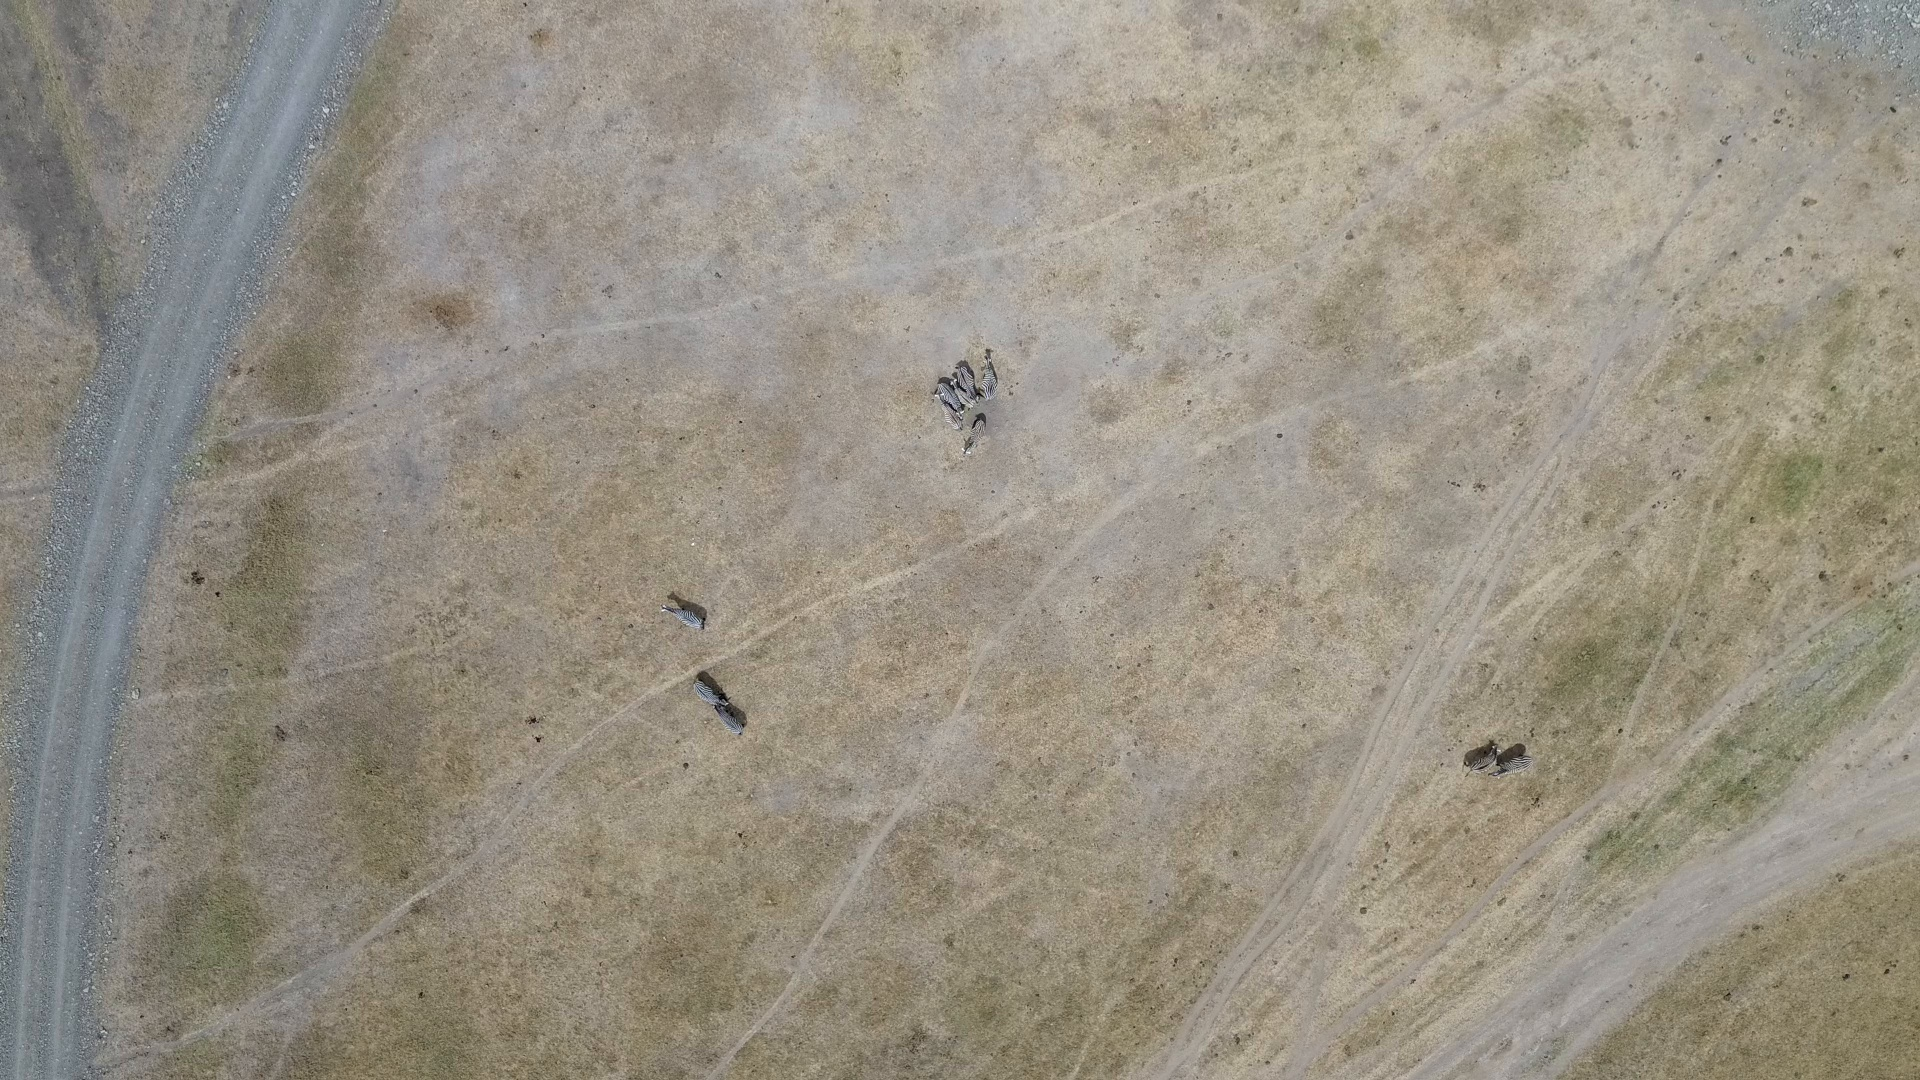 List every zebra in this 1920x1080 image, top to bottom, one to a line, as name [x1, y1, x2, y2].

zebra [981, 359, 996, 401]
zebra [959, 366, 978, 405]
zebra [938, 382, 963, 420]
zebra [933, 393, 962, 429]
zebra [963, 419, 985, 458]
zebra [660, 604, 704, 631]
zebra [693, 680, 727, 706]
zebra [713, 704, 744, 732]
zebra [1466, 754, 1496, 775]
zebra [1494, 756, 1531, 777]